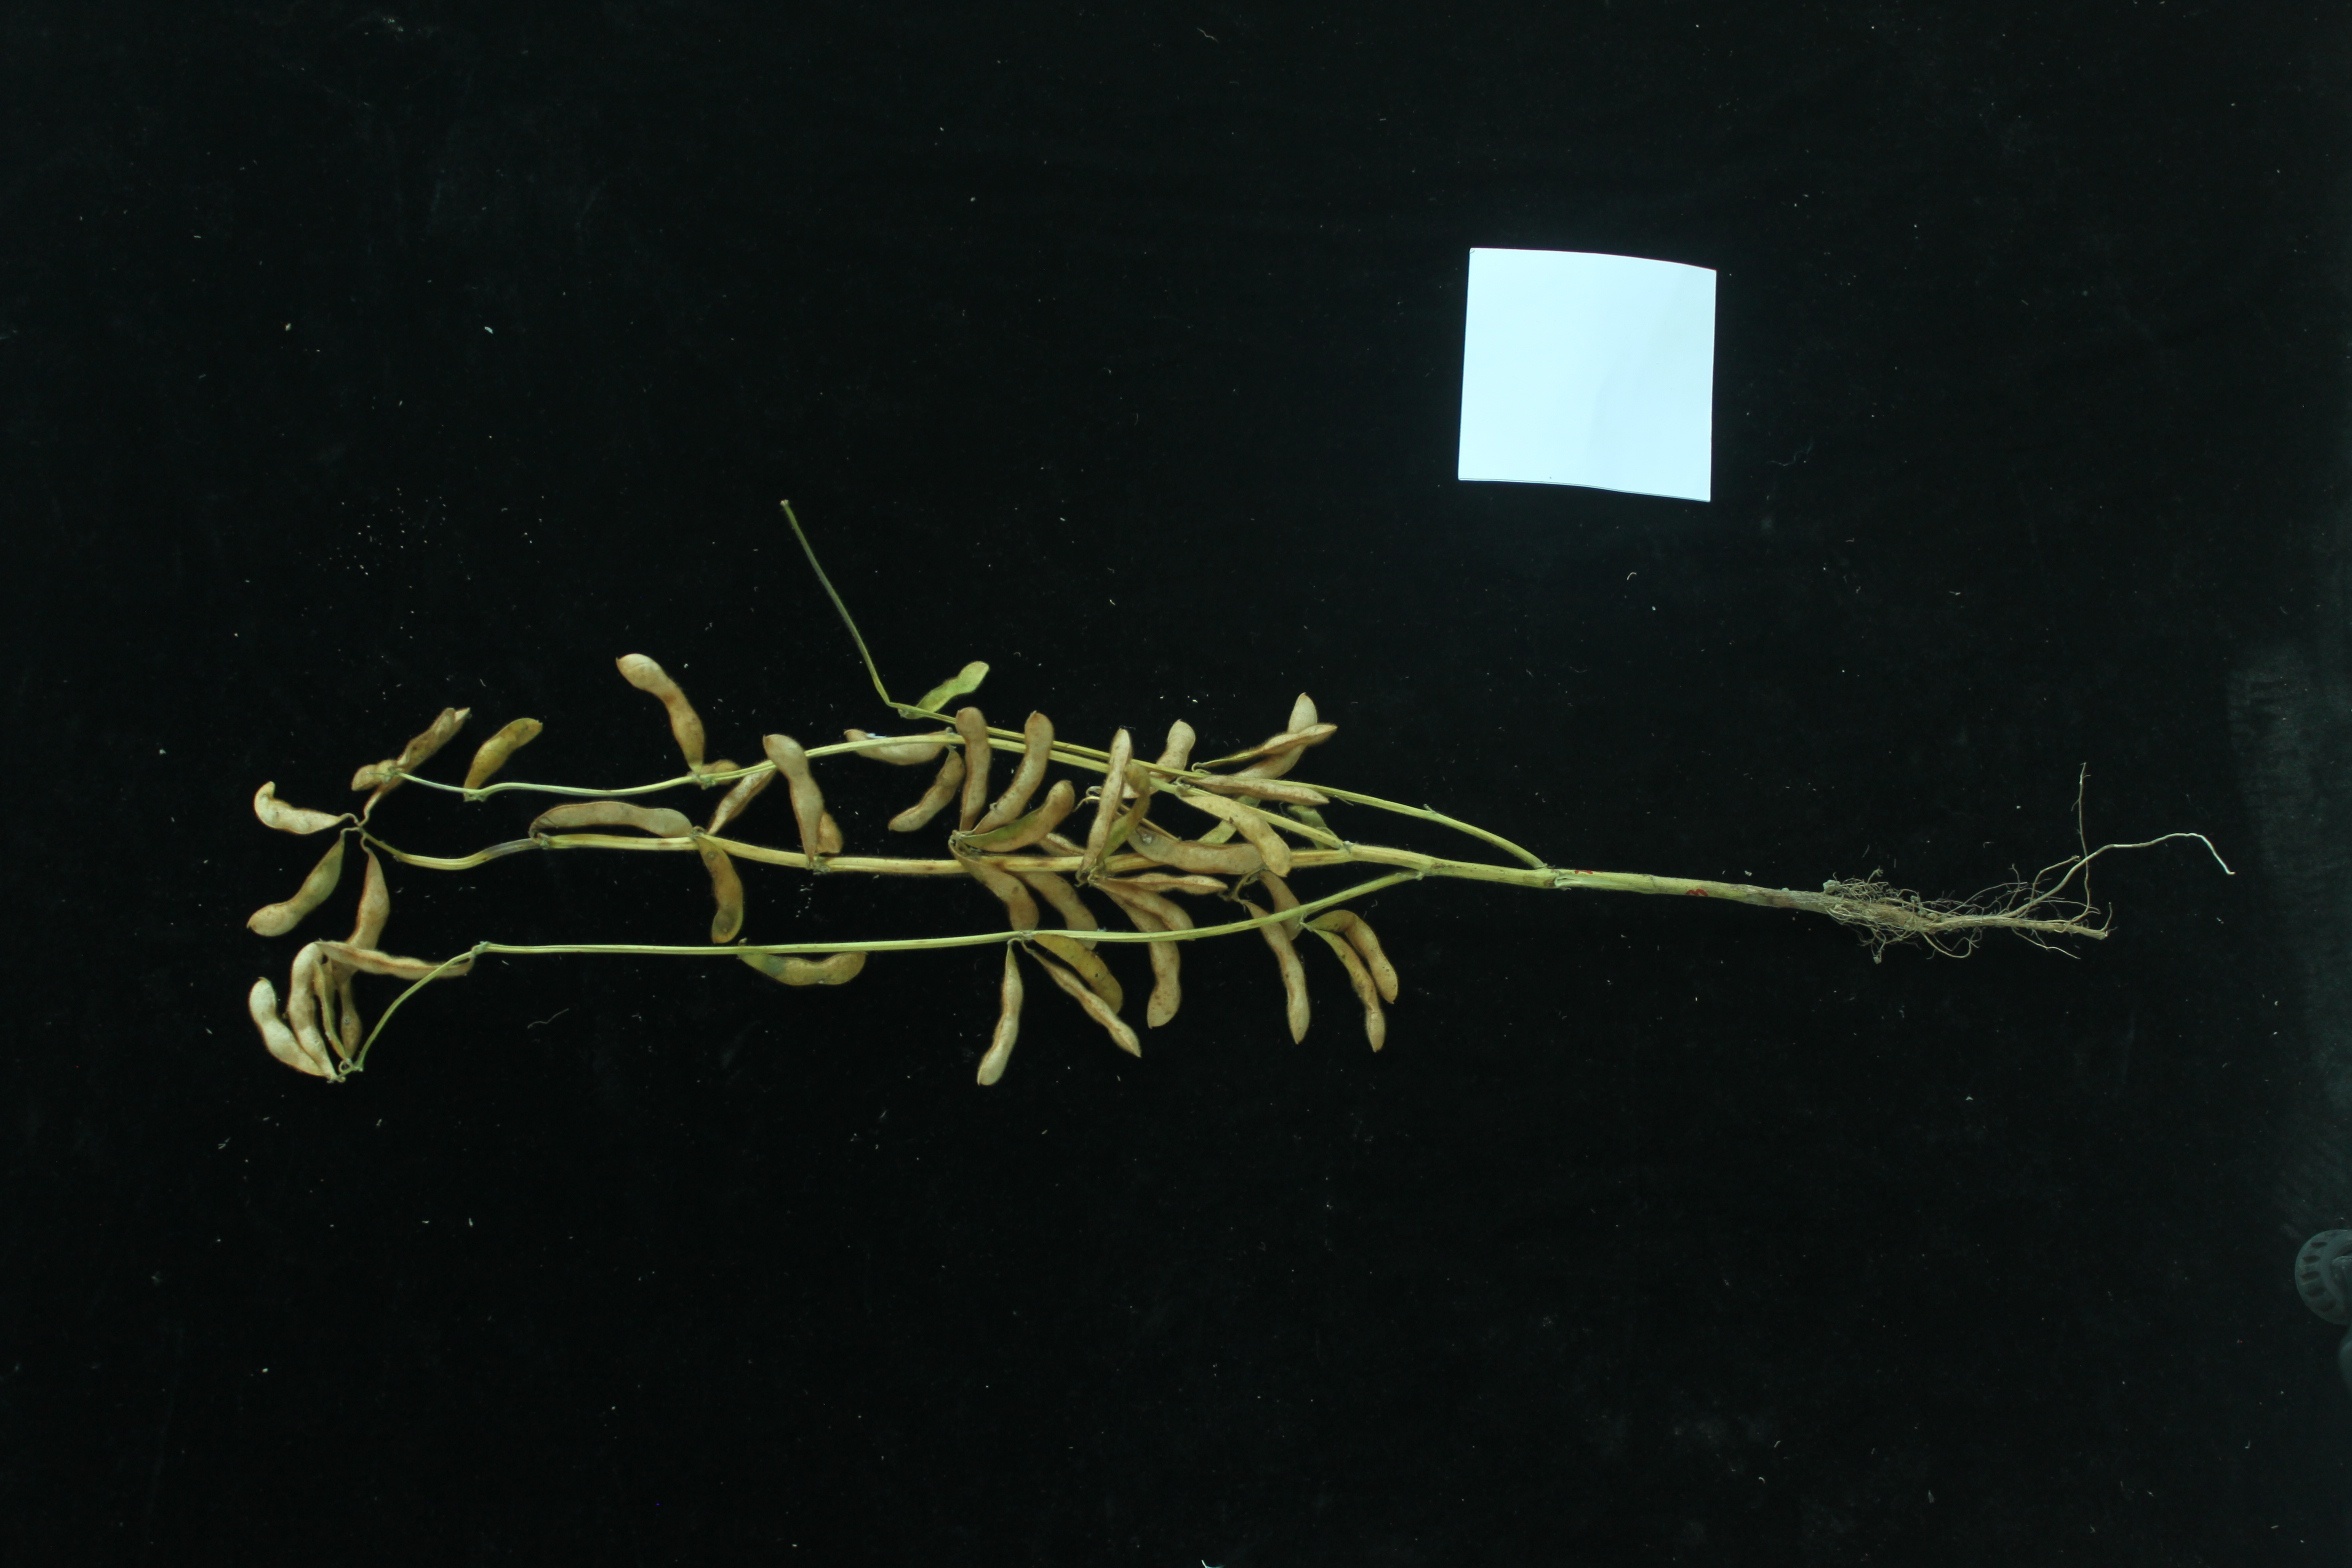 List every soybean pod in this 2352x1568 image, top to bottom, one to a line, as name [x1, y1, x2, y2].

soybean pod [617, 656, 704, 771]
soybean pod [899, 663, 989, 721]
soybean pod [1229, 696, 1315, 779]
soybean pod [378, 711, 469, 797]
soybean pod [956, 711, 989, 835]
soybean pod [973, 716, 1049, 832]
soybean pod [466, 720, 540, 796]
soybean pod [1099, 723, 1193, 863]
soybean pod [1207, 727, 1337, 765]
soybean pod [846, 731, 942, 767]
soybean pod [1080, 731, 1130, 876]
soybean pod [762, 736, 826, 860]
soybean pod [886, 750, 960, 831]
soybean pod [352, 763, 403, 791]
soybean pod [710, 764, 773, 838]
soybean pod [1186, 778, 1327, 805]
soybean pod [961, 783, 1074, 851]
soybean pod [256, 786, 344, 836]
soybean pod [1158, 788, 1289, 877]
soybean pod [534, 802, 692, 837]
soybean pod [1129, 831, 1262, 876]
soybean pod [694, 840, 743, 942]
soybean pod [247, 843, 341, 937]
soybean pod [328, 855, 387, 988]
soybean pod [954, 857, 1038, 932]
soybean pod [1018, 873, 1096, 952]
soybean pod [1241, 873, 1304, 941]
soybean pod [1115, 876, 1229, 894]
soybean pod [1087, 884, 1192, 940]
soybean pod [1113, 902, 1178, 1030]
soybean pod [1245, 902, 1308, 1043]
soybean pod [1307, 913, 1399, 1004]
soybean pod [1314, 930, 1385, 1052]
soybean pod [1030, 936, 1119, 1017]
soybean pod [319, 940, 471, 978]
soybean pod [290, 946, 334, 1078]
soybean pod [977, 951, 1023, 1085]
soybean pod [744, 954, 865, 985]
soybean pod [1030, 955, 1139, 1060]
soybean pod [315, 965, 349, 1059]
soybean pod [335, 970, 361, 1054]
soybean pod [251, 978, 323, 1079]